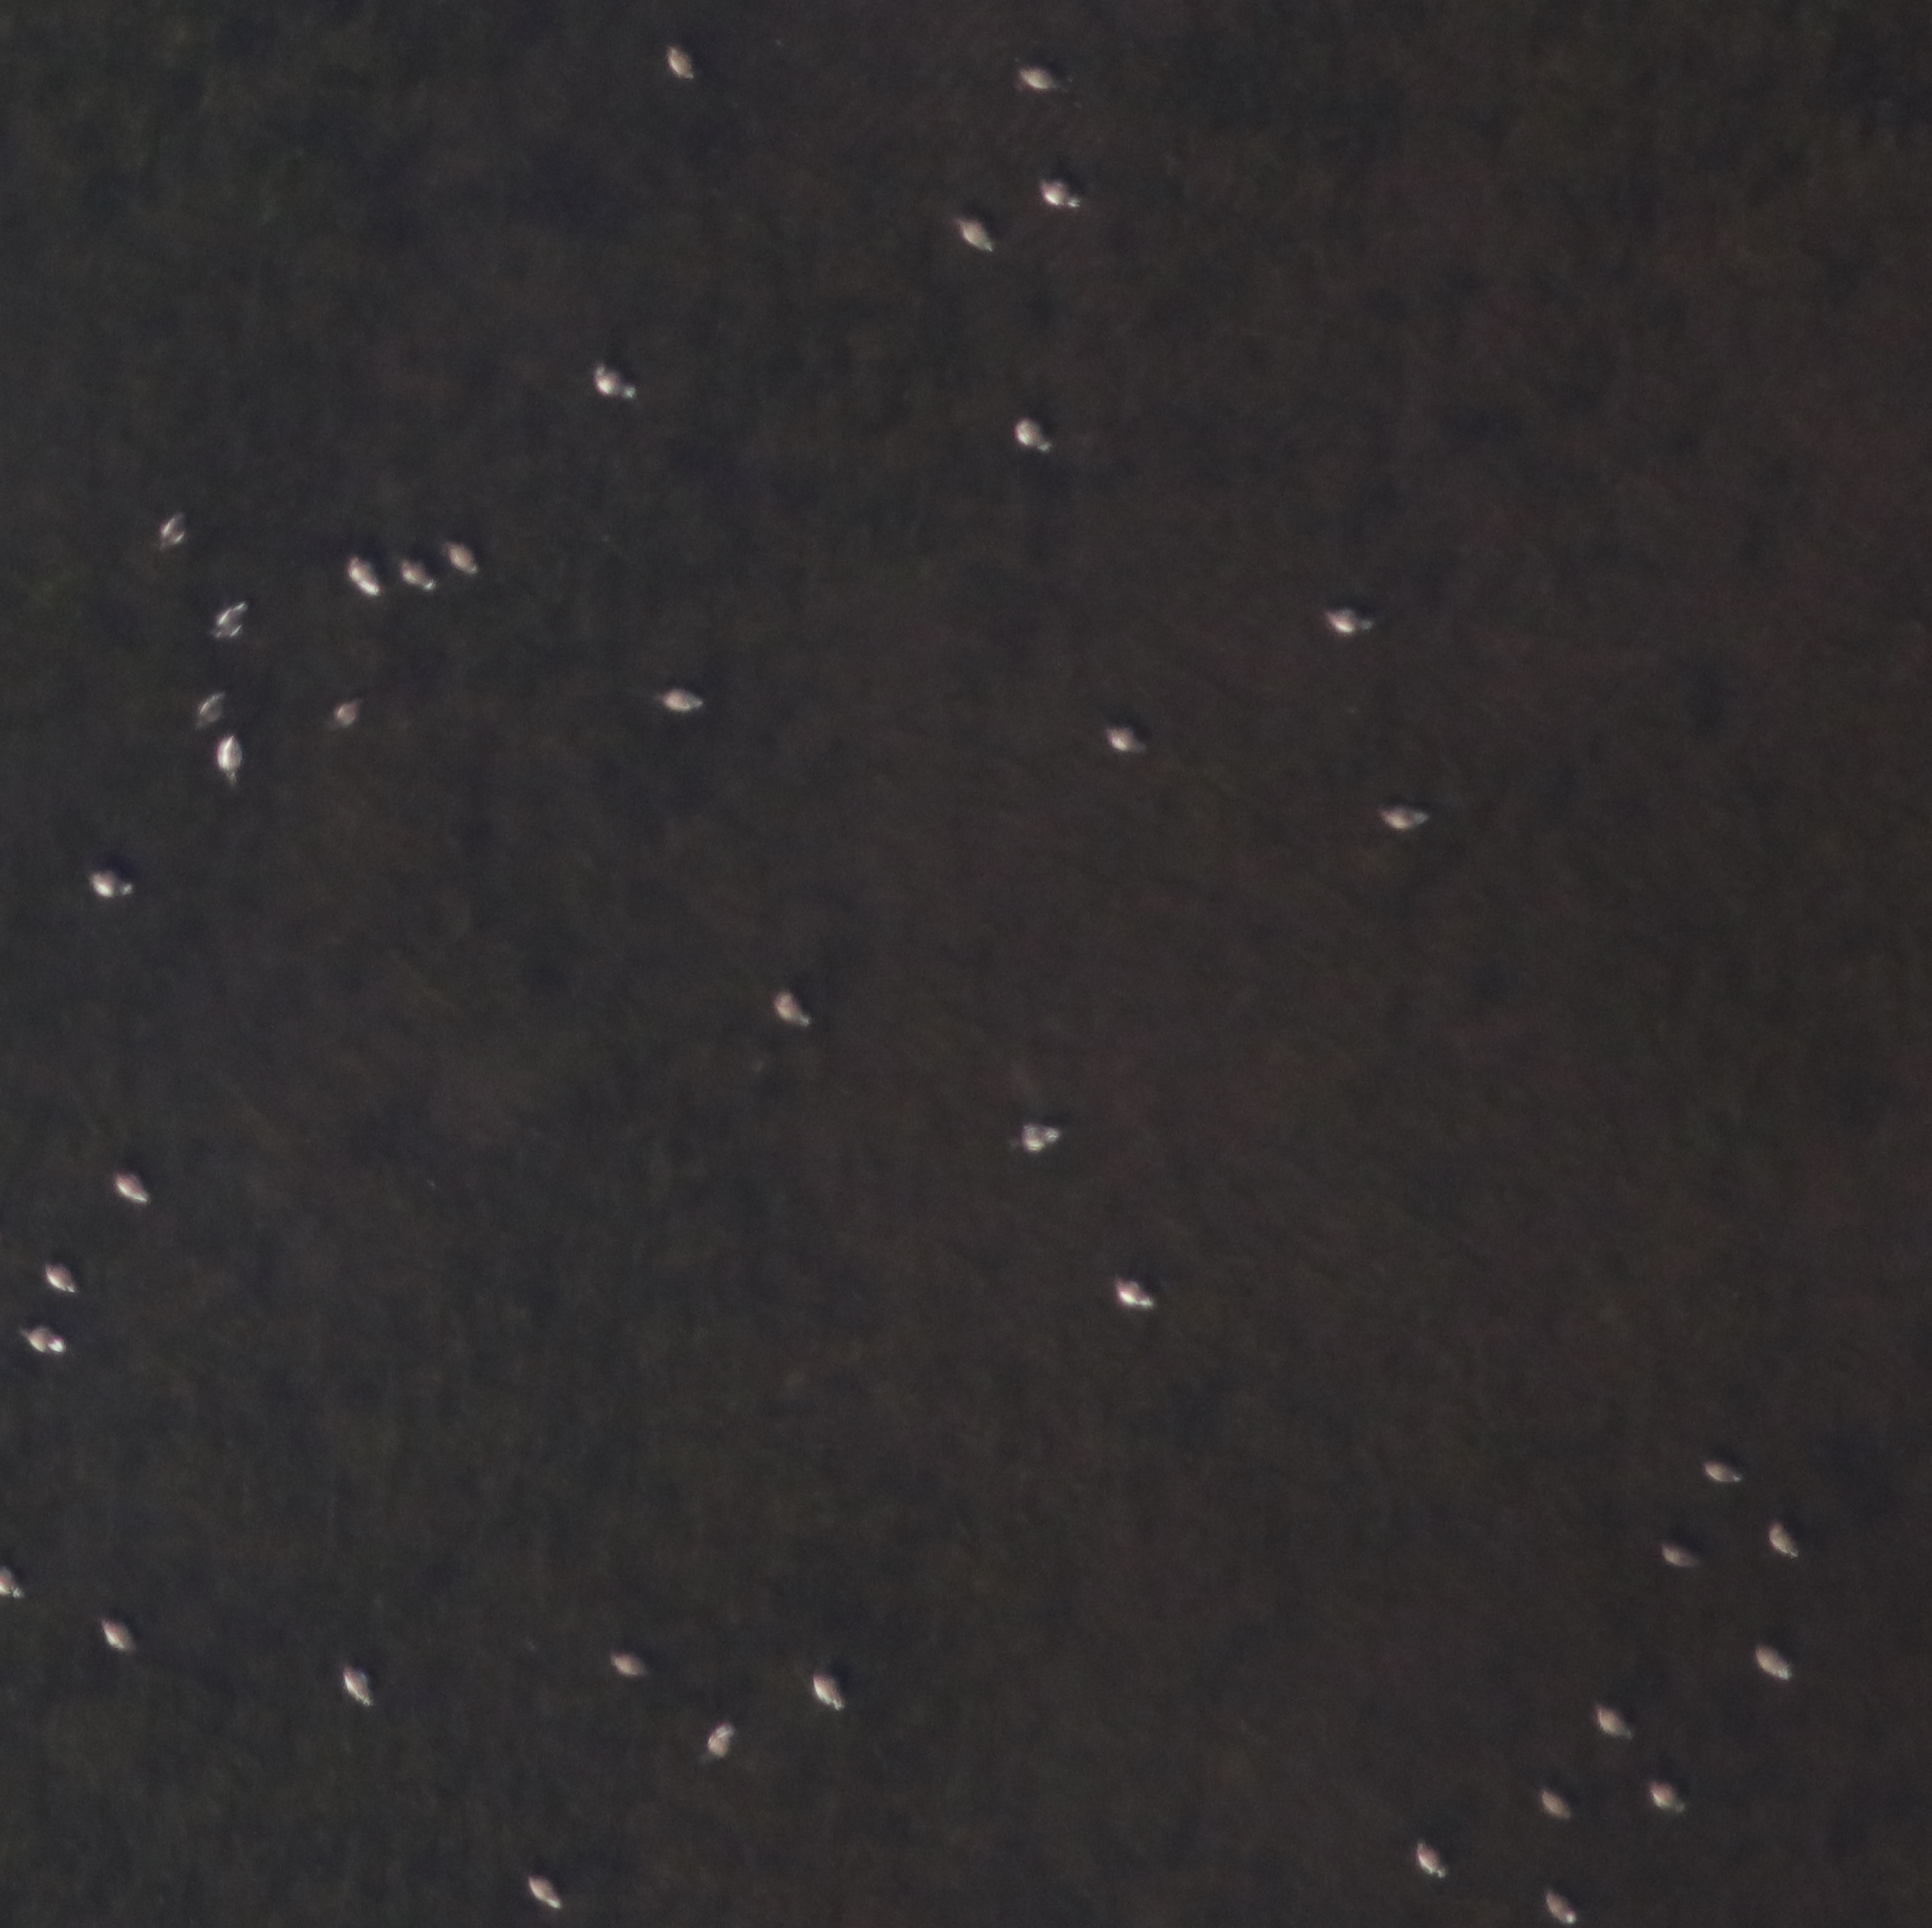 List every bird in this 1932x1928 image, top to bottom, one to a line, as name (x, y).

brant (681, 62)
brant (1039, 79)
brant (1059, 191)
brant (979, 238)
brant (612, 383)
brant (1030, 439)
brant (173, 532)
brant (463, 556)
brant (416, 571)
brant (362, 581)
brant (228, 622)
brant (1350, 622)
brant (678, 697)
brant (207, 710)
brant (350, 714)
brant (1123, 739)
brant (230, 769)
brant (1401, 812)
brant (110, 880)
brant (793, 1008)
brant (1039, 1133)
brant (129, 1182)
brant (63, 1268)
brant (1130, 1292)
brant (45, 1340)
brant (1726, 1468)
brant (1782, 1537)
brant (1682, 1558)
brant (3, 1580)
brant (117, 1633)
brant (1772, 1656)
brant (627, 1659)
brant (357, 1682)
brant (828, 1686)
brant (1609, 1719)
brant (717, 1741)
brant (1664, 1800)
brant (1555, 1805)
brant (1423, 1856)
brant (545, 1893)
brant (1563, 1907)